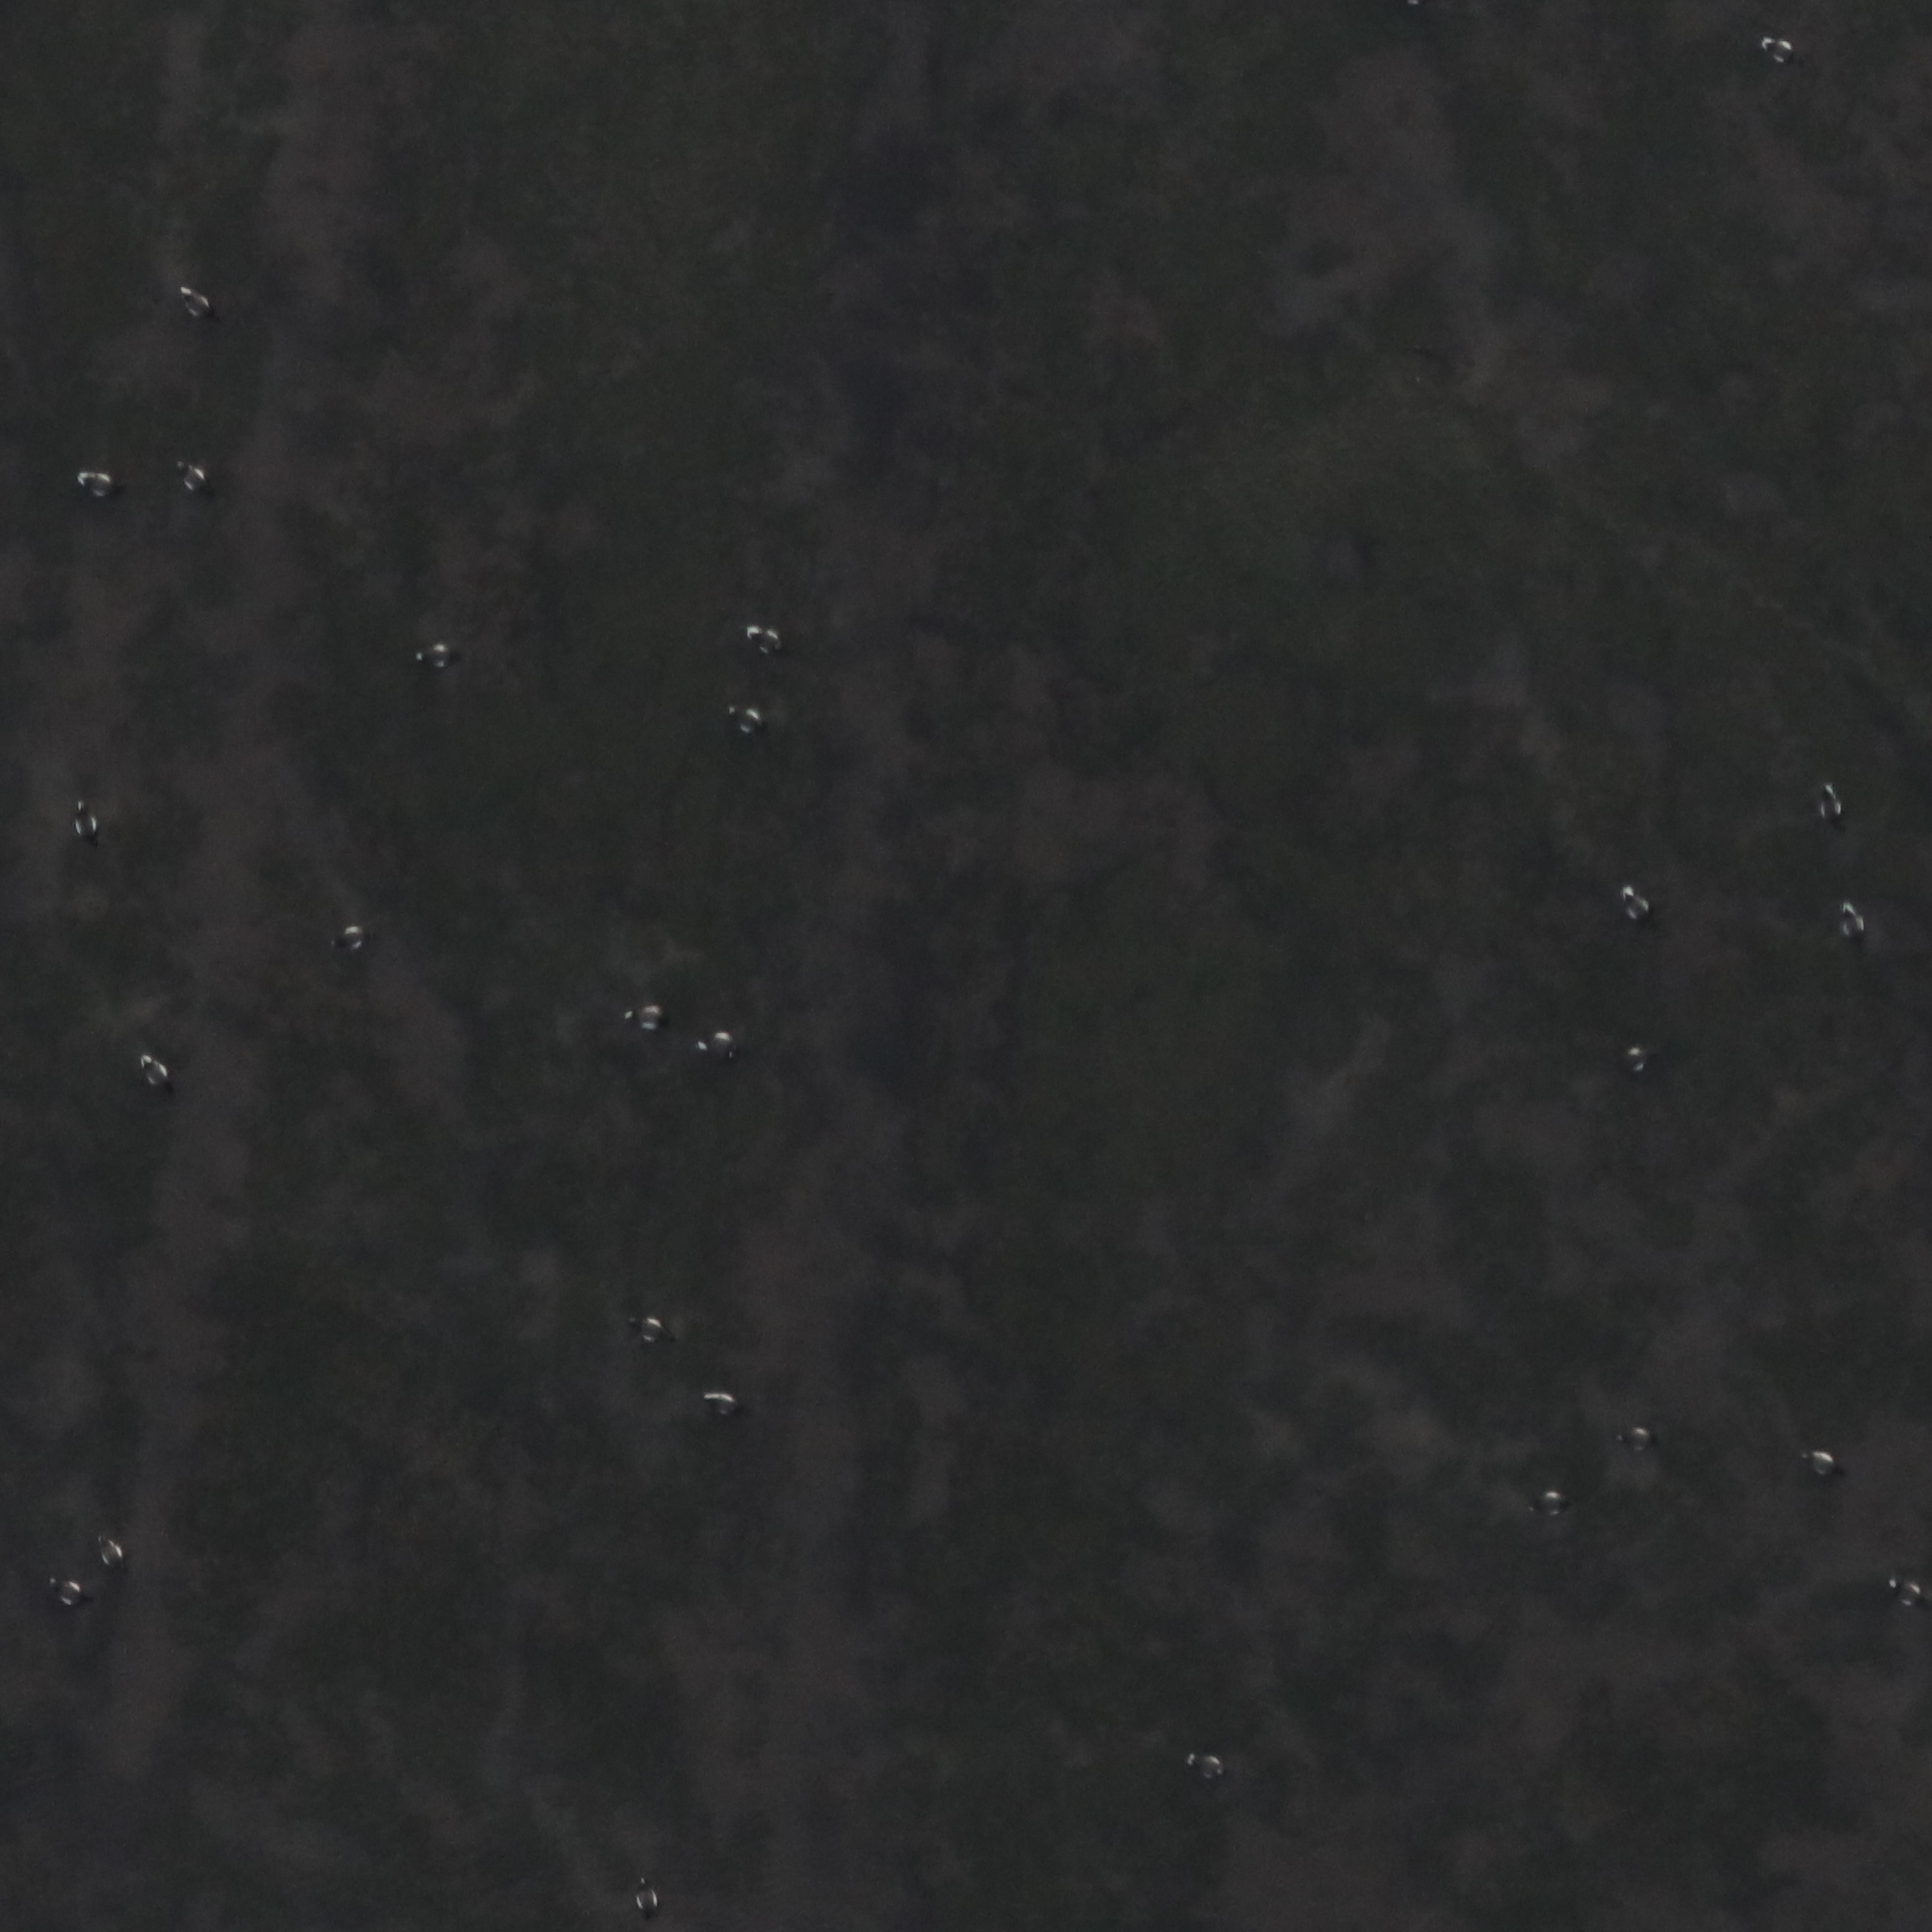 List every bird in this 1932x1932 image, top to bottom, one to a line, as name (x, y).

brant (1778, 49)
brant (195, 302)
brant (193, 478)
brant (99, 485)
brant (766, 640)
brant (436, 657)
brant (746, 719)
brant (1827, 805)
brant (86, 824)
brant (1636, 906)
brant (1851, 923)
brant (352, 938)
brant (647, 1018)
brant (717, 1044)
brant (1637, 1059)
brant (156, 1071)
brant (652, 1329)
brant (722, 1402)
brant (1639, 1439)
brant (1824, 1463)
brant (1551, 1505)
brant (108, 1551)
brant (70, 1591)
brant (1909, 1592)
brant (1210, 1767)
brant (647, 1896)